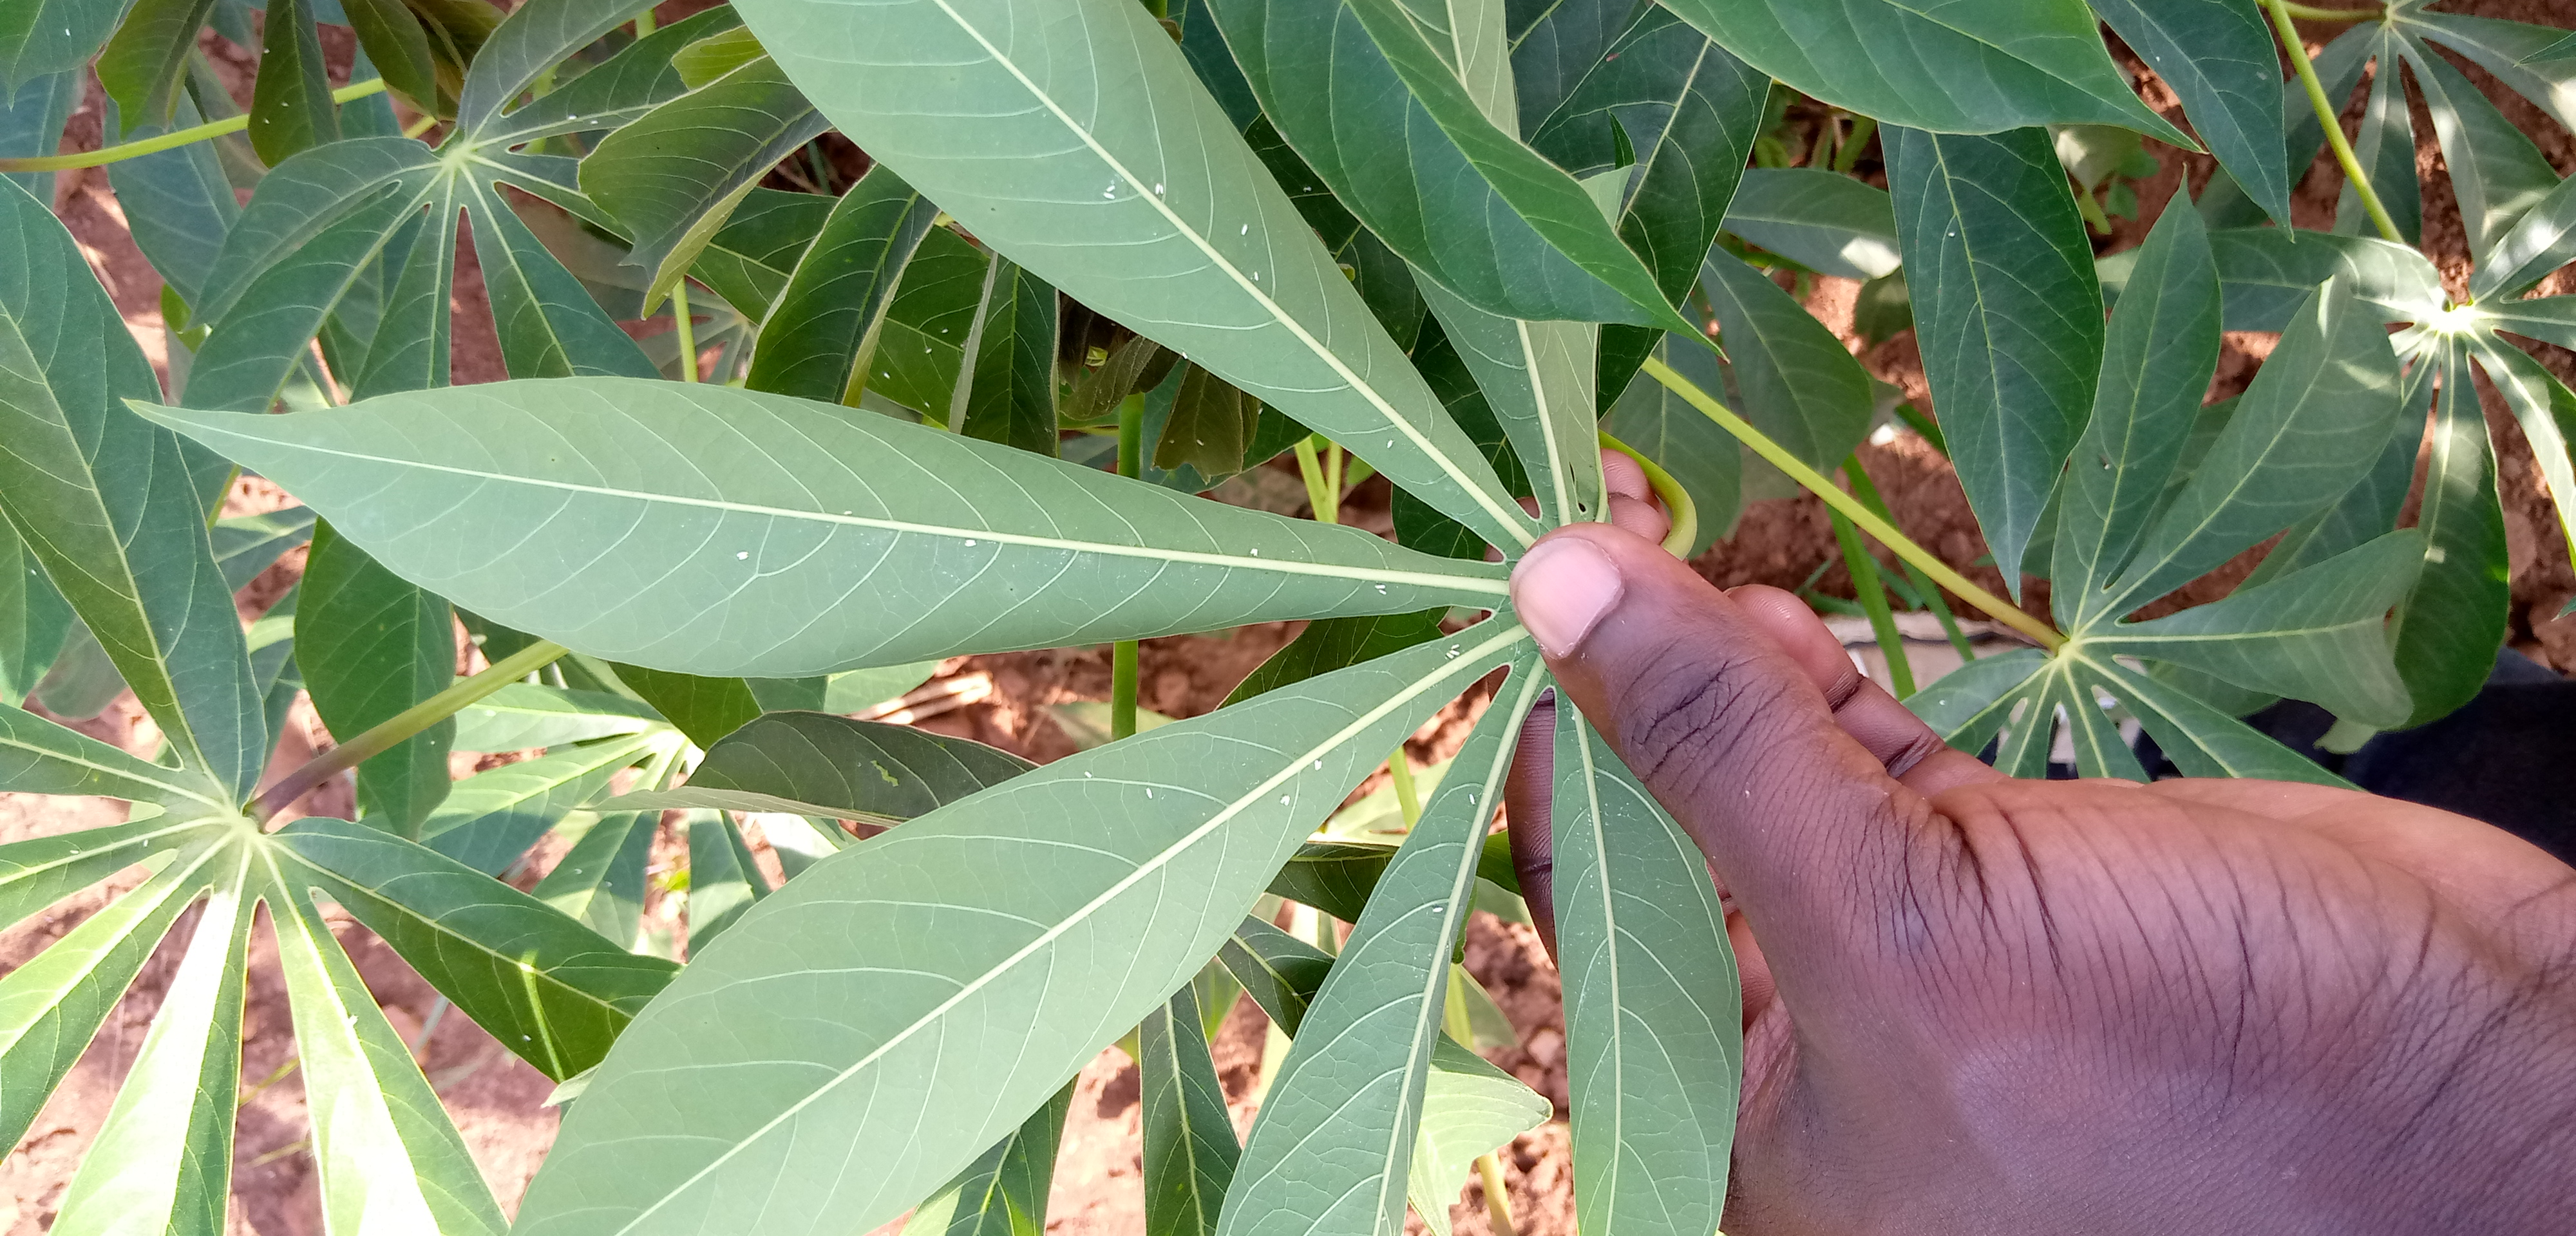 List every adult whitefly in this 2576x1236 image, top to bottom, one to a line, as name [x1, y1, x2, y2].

whitefly [63, 26, 72, 39]
whitefly [1154, 182, 1160, 196]
whitefly [1104, 183, 1117, 194]
whitefly [1160, 183, 1166, 196]
whitefly [1300, 185, 1315, 194]
whitefly [1102, 191, 1115, 201]
whitefly [1239, 221, 1251, 238]
whitefly [1252, 268, 1261, 285]
whitefly [940, 328, 950, 335]
whitefly [923, 346, 933, 355]
whitefly [1180, 349, 1190, 360]
whitefly [883, 371, 892, 380]
whitefly [923, 400, 931, 409]
whitefly [1257, 406, 1265, 417]
whitefly [1385, 436, 1396, 451]
whitefly [1195, 437, 1207, 448]
whitefly [842, 509, 855, 517]
whitefly [964, 538, 976, 543]
whitefly [963, 542, 978, 548]
whitefly [1249, 547, 1254, 557]
whitefly [1254, 547, 1258, 557]
whitefly [736, 550, 750, 558]
whitefly [739, 554, 750, 562]
whitefly [28, 566, 40, 578]
whitefly [1374, 583, 1387, 590]
whitefly [1378, 588, 1388, 597]
whitefly [1449, 643, 1461, 649]
whitefly [1448, 649, 1460, 657]
whitefly [1444, 651, 1455, 660]
whitefly [1314, 758, 1318, 772]
whitefly [1318, 760, 1323, 771]
whitefly [1083, 769, 1094, 780]
whitefly [1144, 785, 1155, 801]
whitefly [1467, 792, 1477, 807]
whitefly [1279, 795, 1289, 805]
whitefly [1284, 796, 1291, 807]
whitefly [1431, 905, 1444, 915]
whitefly [347, 1013, 360, 1029]
whitefly [523, 1033, 533, 1044]